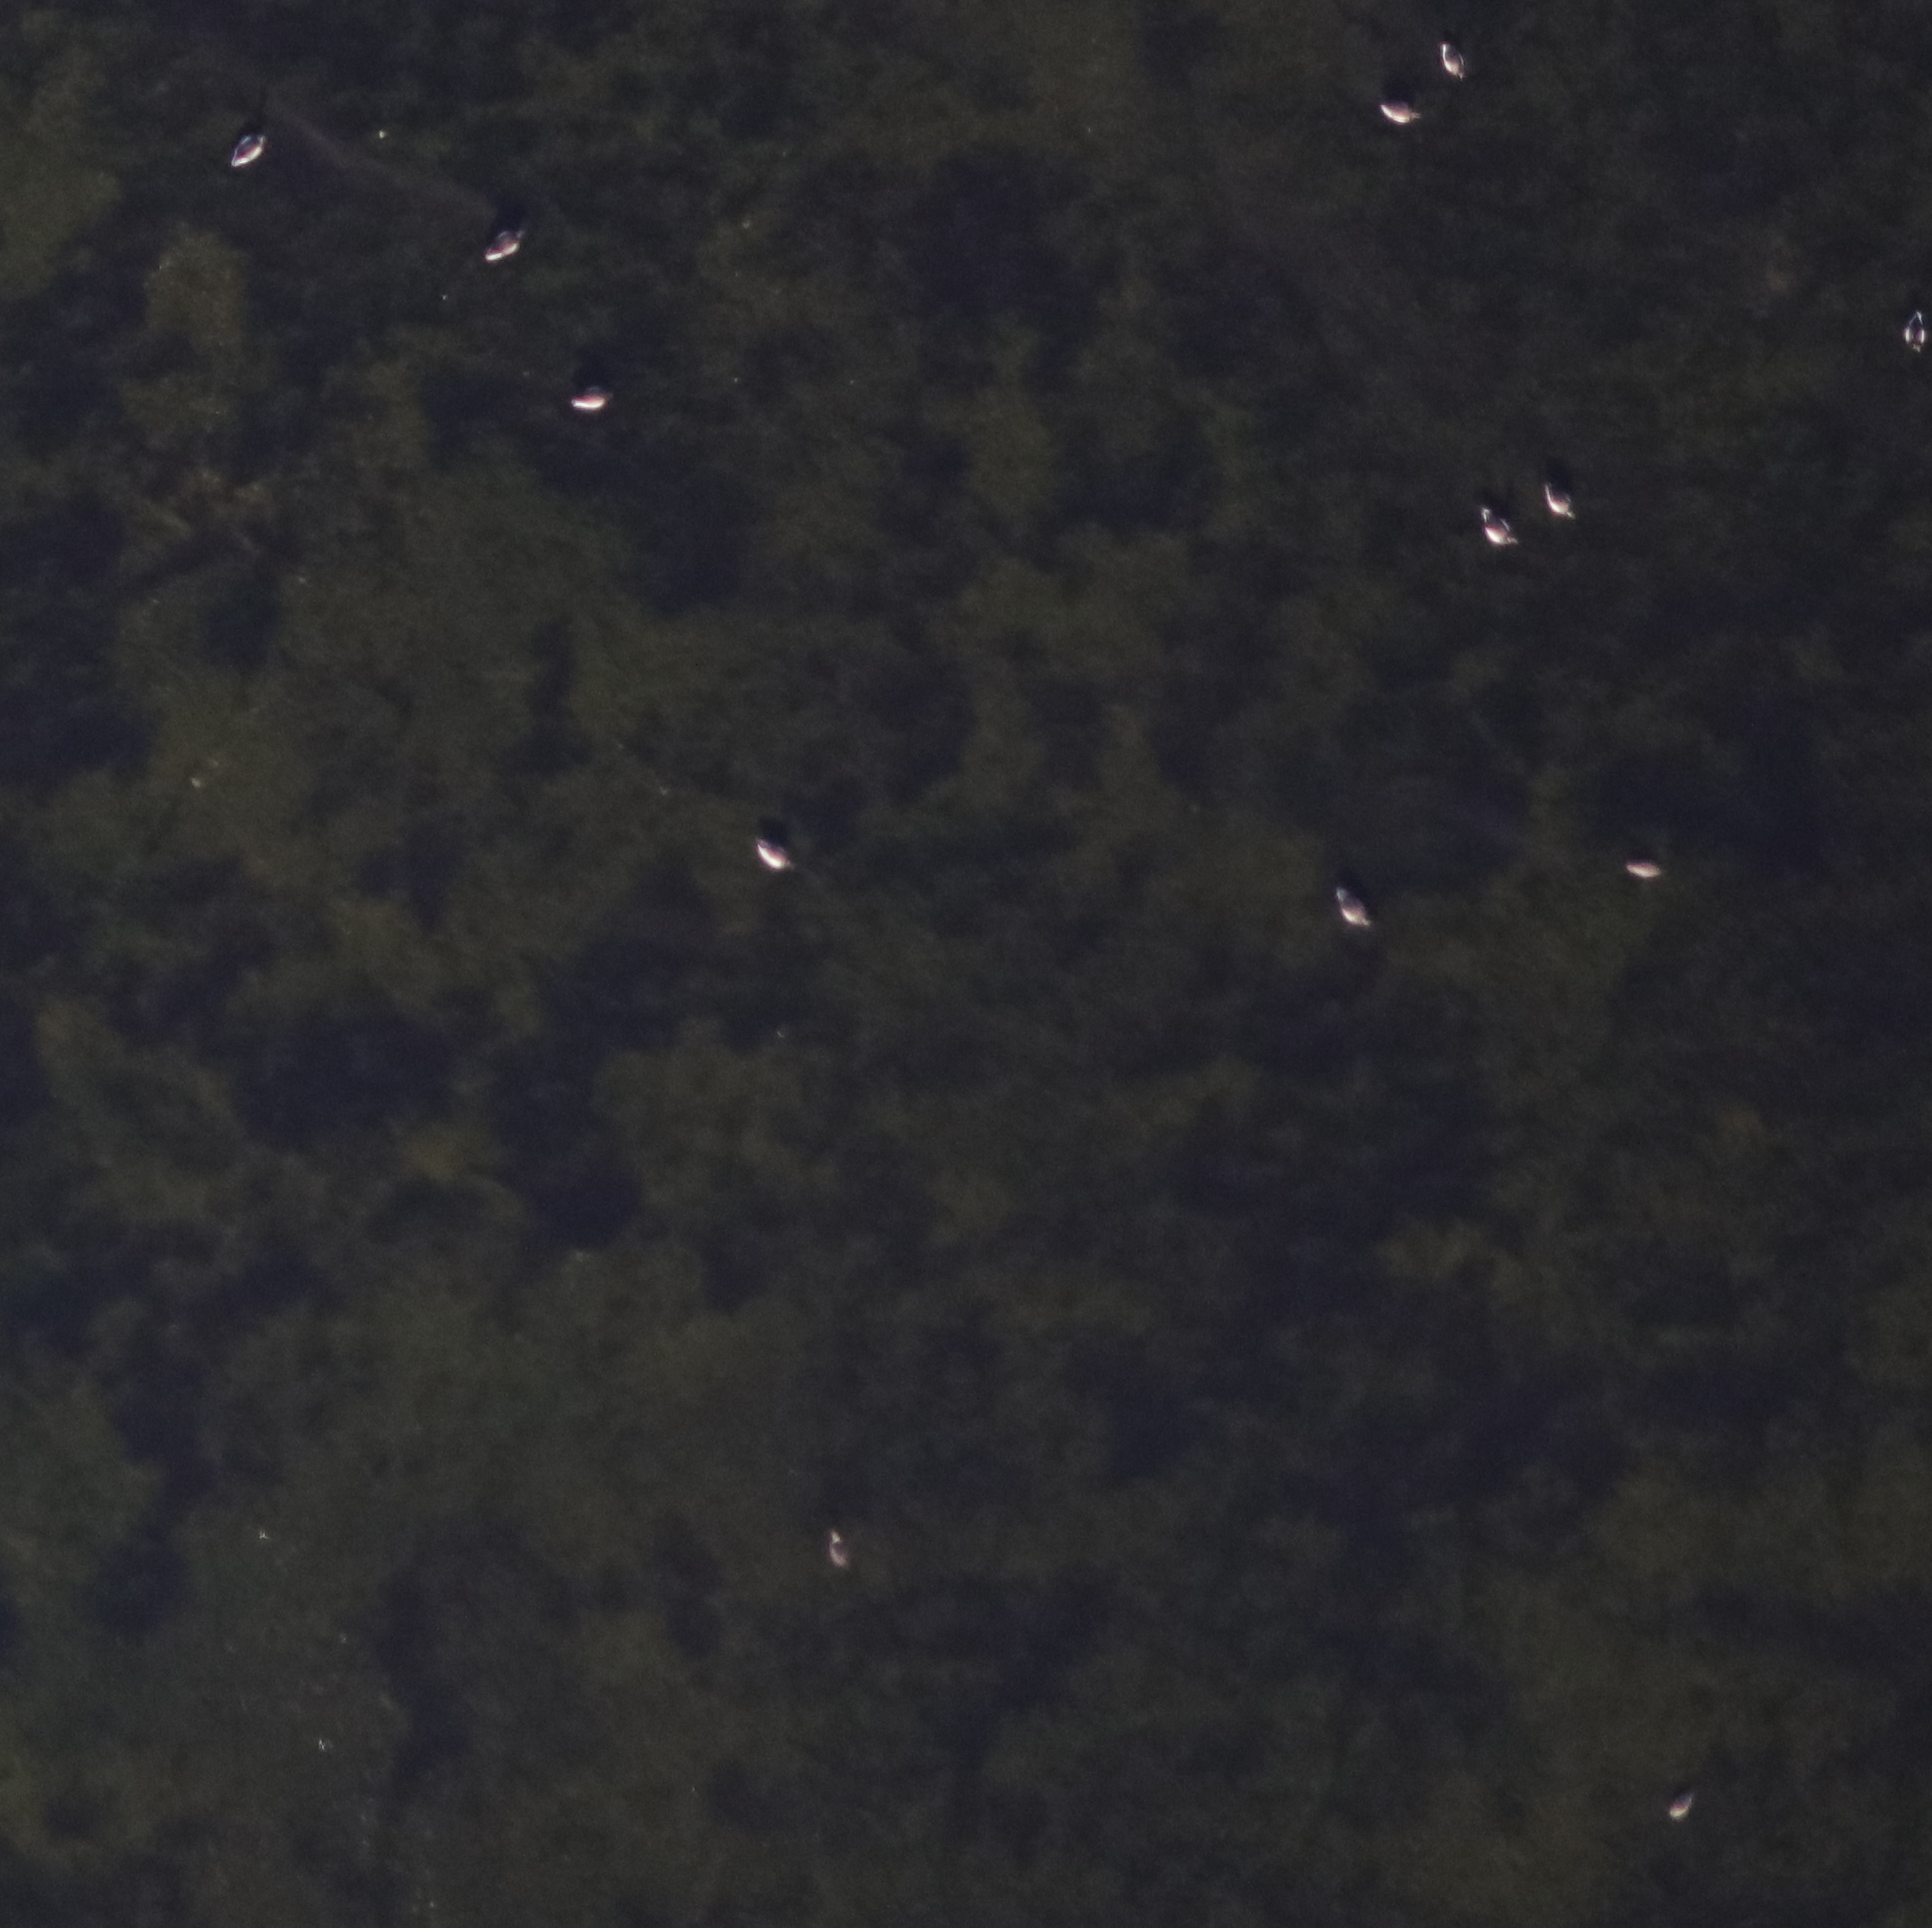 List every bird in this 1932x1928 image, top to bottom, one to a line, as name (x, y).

brant (1455, 60)
brant (1401, 111)
brant (247, 147)
brant (505, 242)
brant (1915, 329)
brant (591, 398)
brant (1559, 497)
brant (1498, 527)
brant (775, 853)
other bird (1642, 869)
brant (1353, 907)
brant (838, 1550)
other bird (1684, 1812)